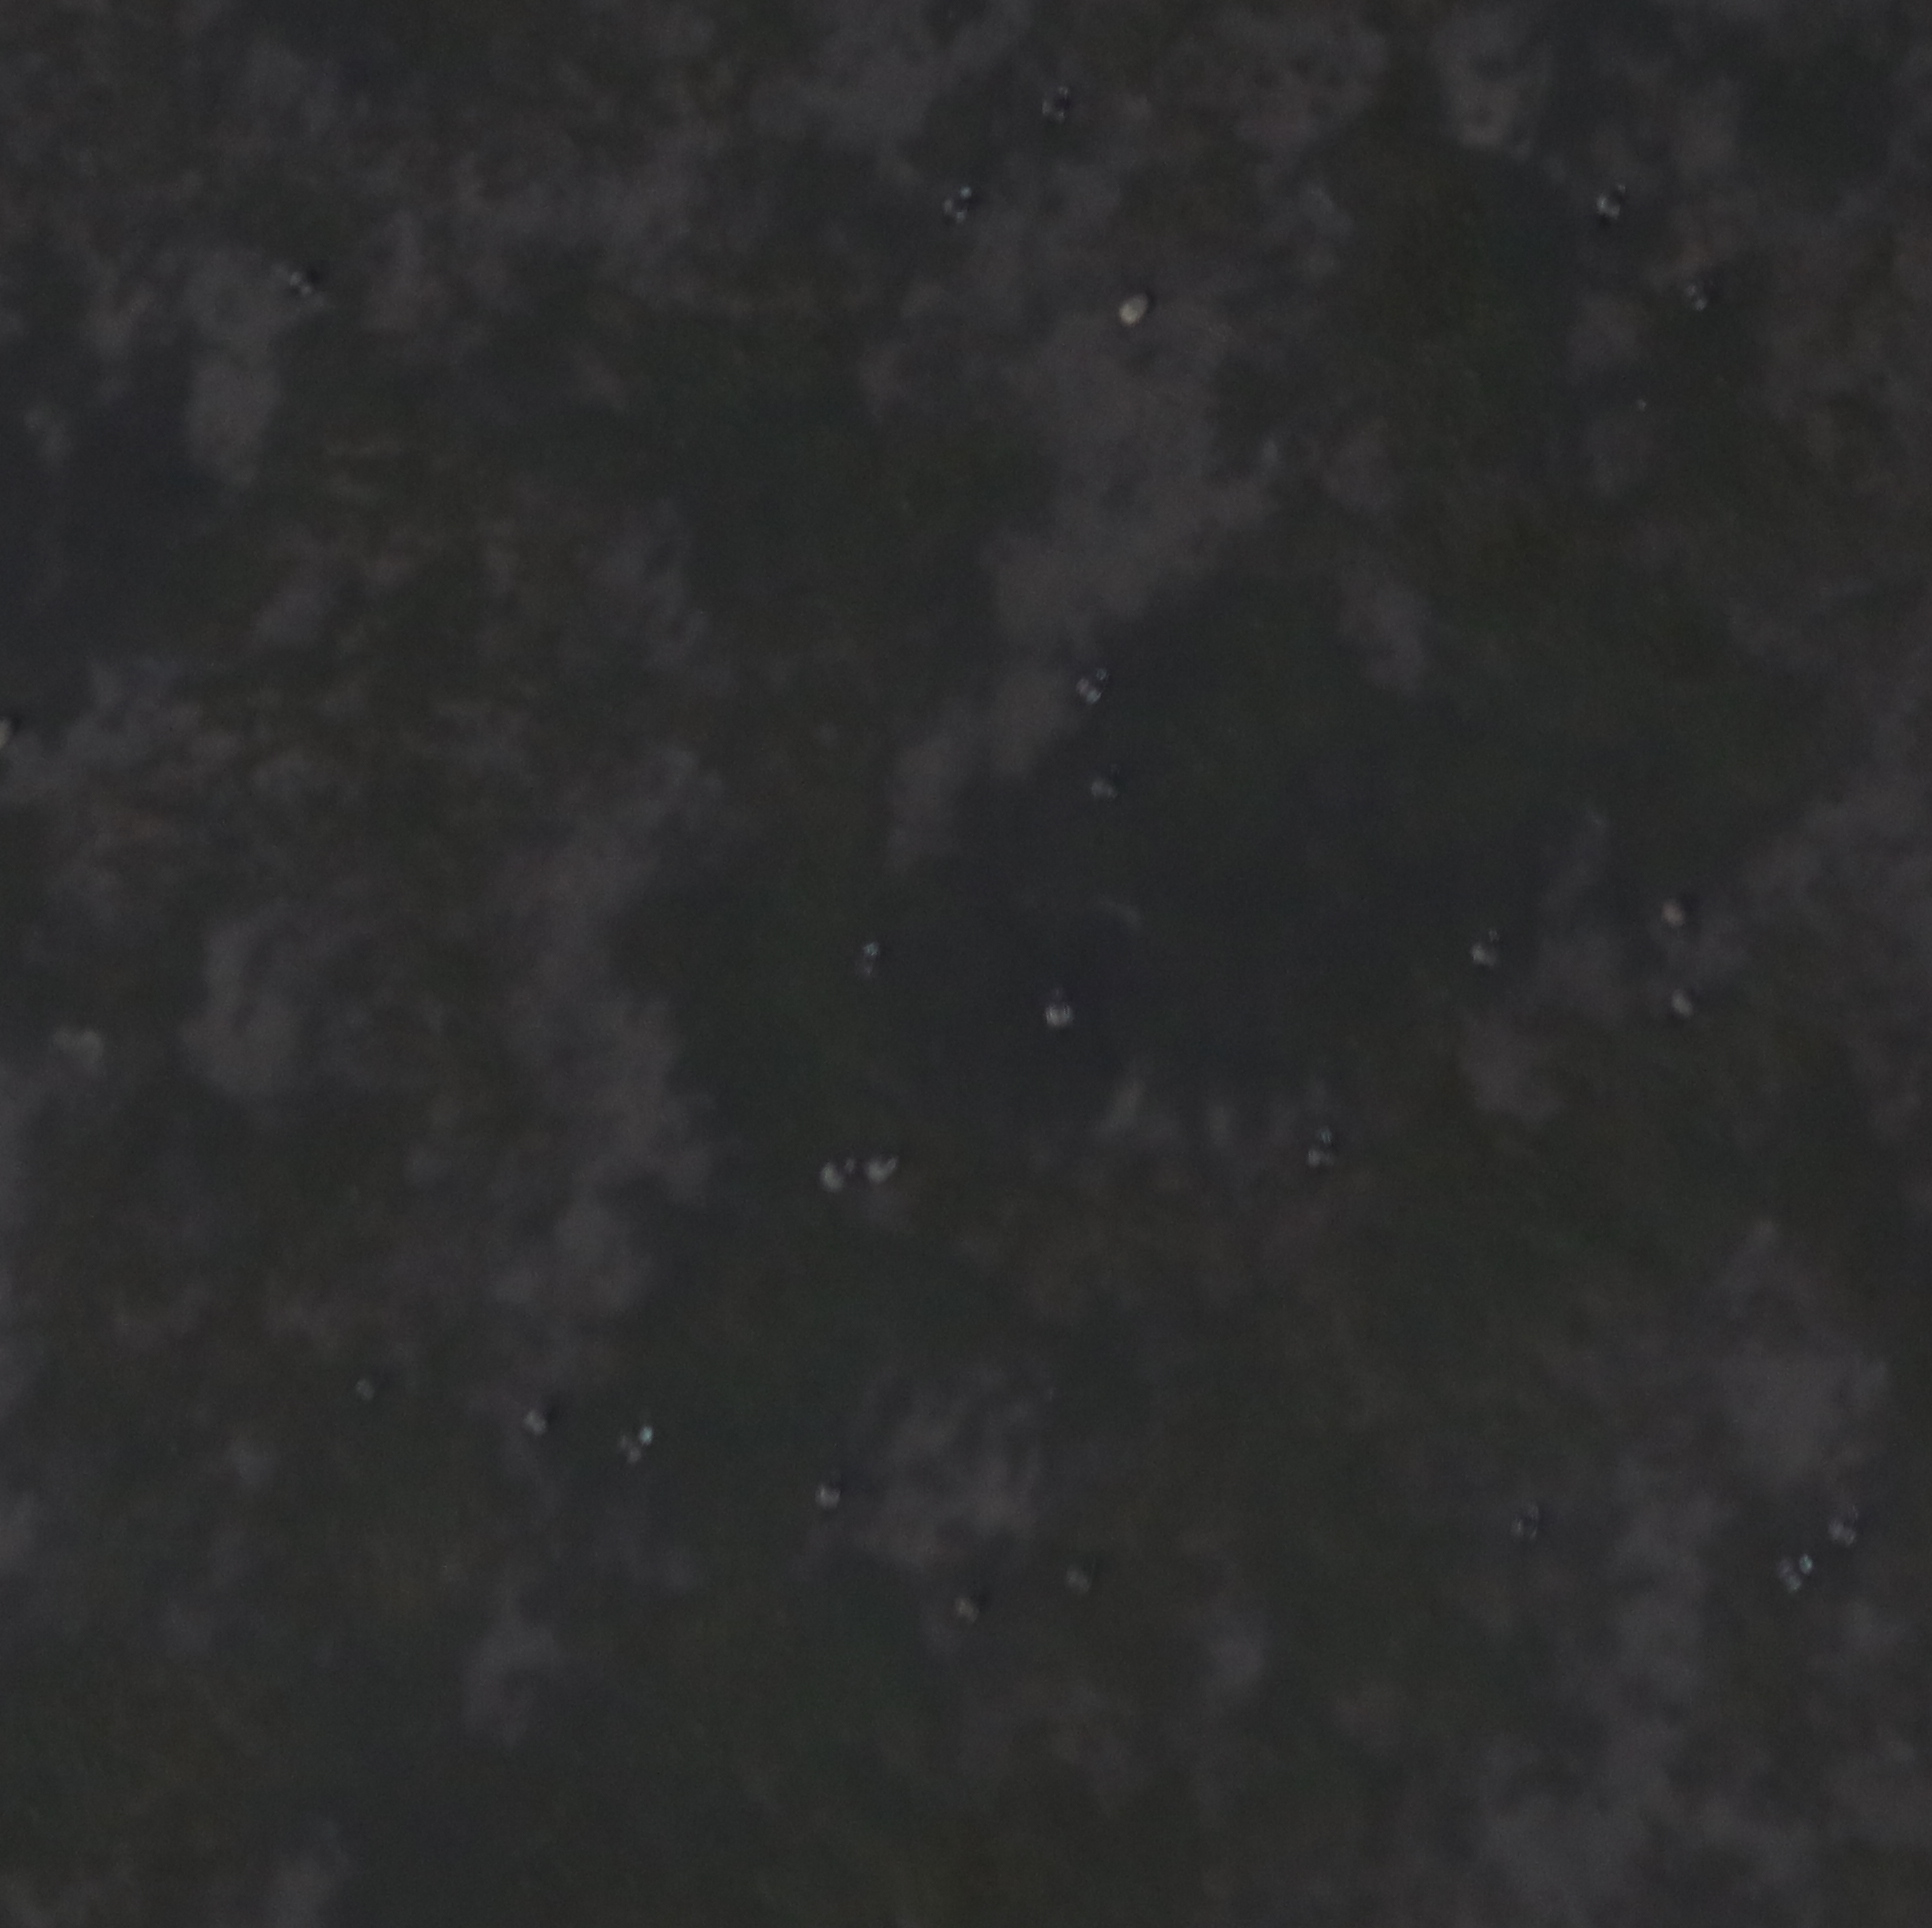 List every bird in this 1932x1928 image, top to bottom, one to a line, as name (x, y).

brant (1063, 107)
brant (962, 206)
brant (1610, 209)
brant (300, 285)
brant (1702, 299)
brant (1137, 303)
brant (1088, 686)
brant (1106, 792)
brant (1679, 911)
brant (1486, 955)
brant (869, 959)
brant (1684, 1008)
brant (1057, 1010)
brant (1259, 1138)
brant (1321, 1153)
brant (883, 1161)
brant (836, 1177)
brant (368, 1387)
brant (535, 1417)
brant (635, 1444)
brant (826, 1497)
brant (1532, 1530)
brant (1846, 1530)
brant (1797, 1570)
brant (1076, 1574)
brant (965, 1602)